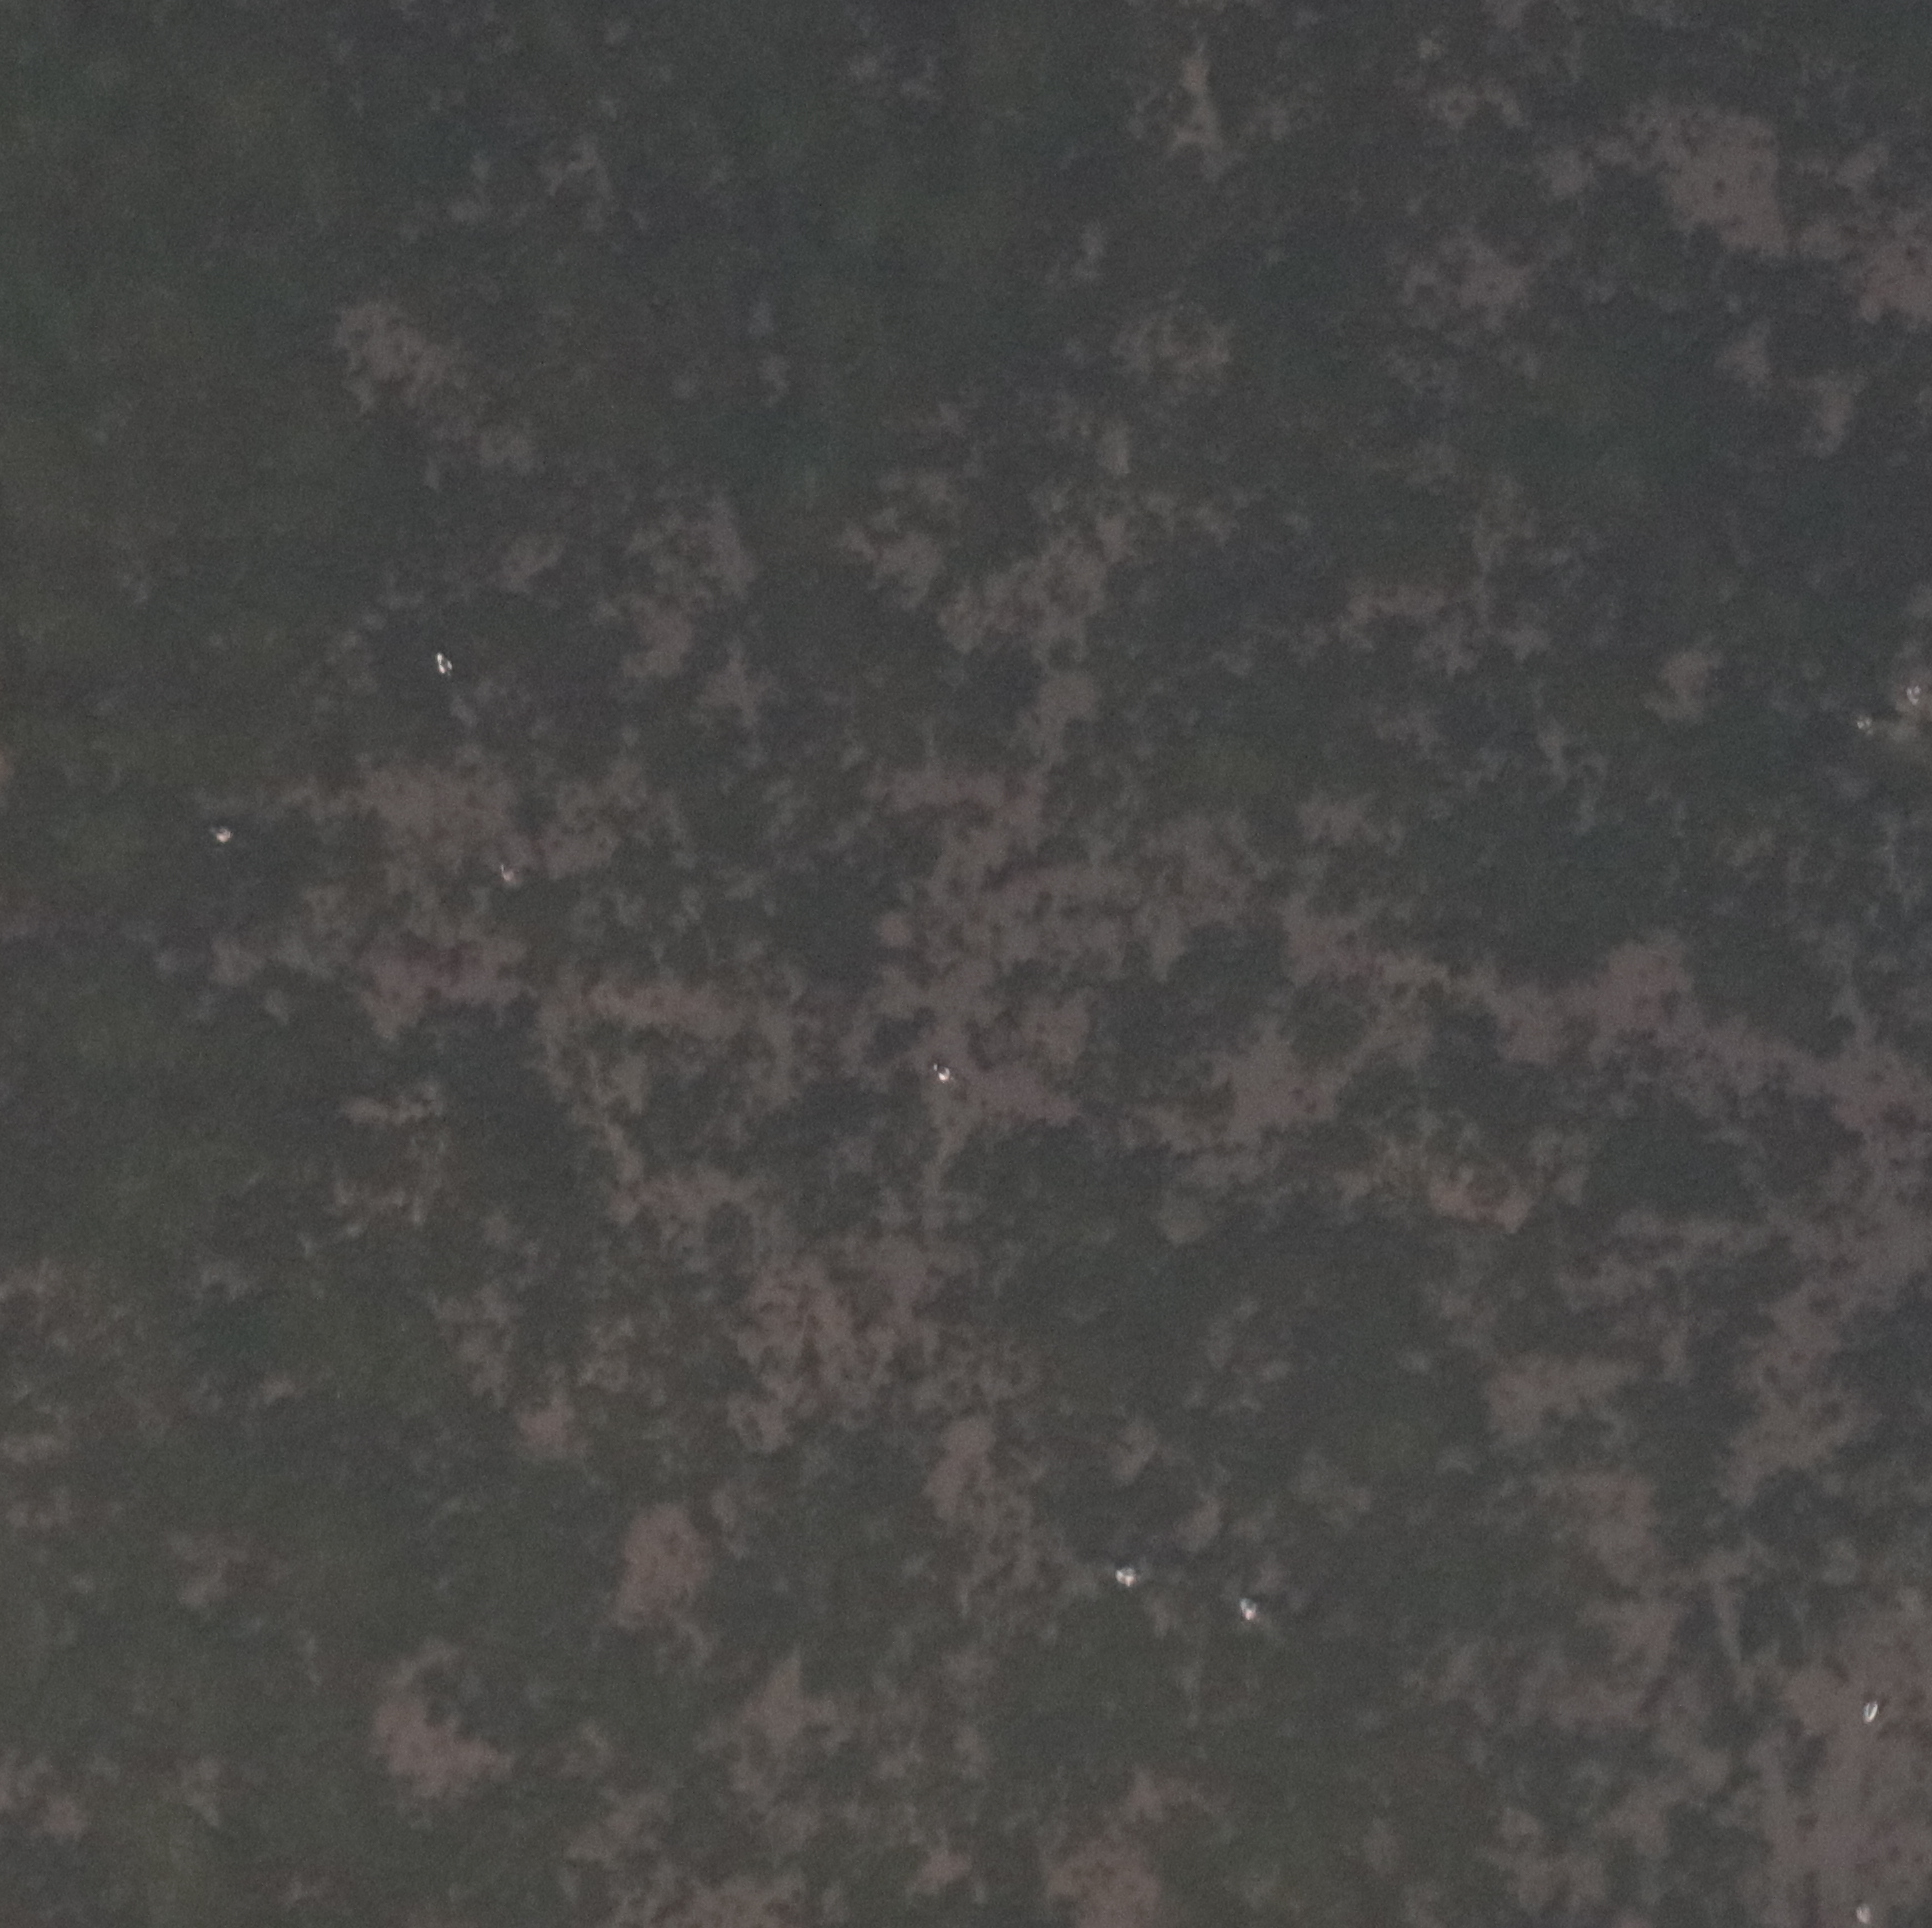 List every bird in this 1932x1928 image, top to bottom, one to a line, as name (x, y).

brant (444, 666)
brant (1915, 695)
brant (1862, 723)
brant (221, 830)
brant (507, 872)
brant (942, 1073)
brant (1126, 1572)
brant (1247, 1606)
brant (1870, 1710)
brant (1868, 1911)